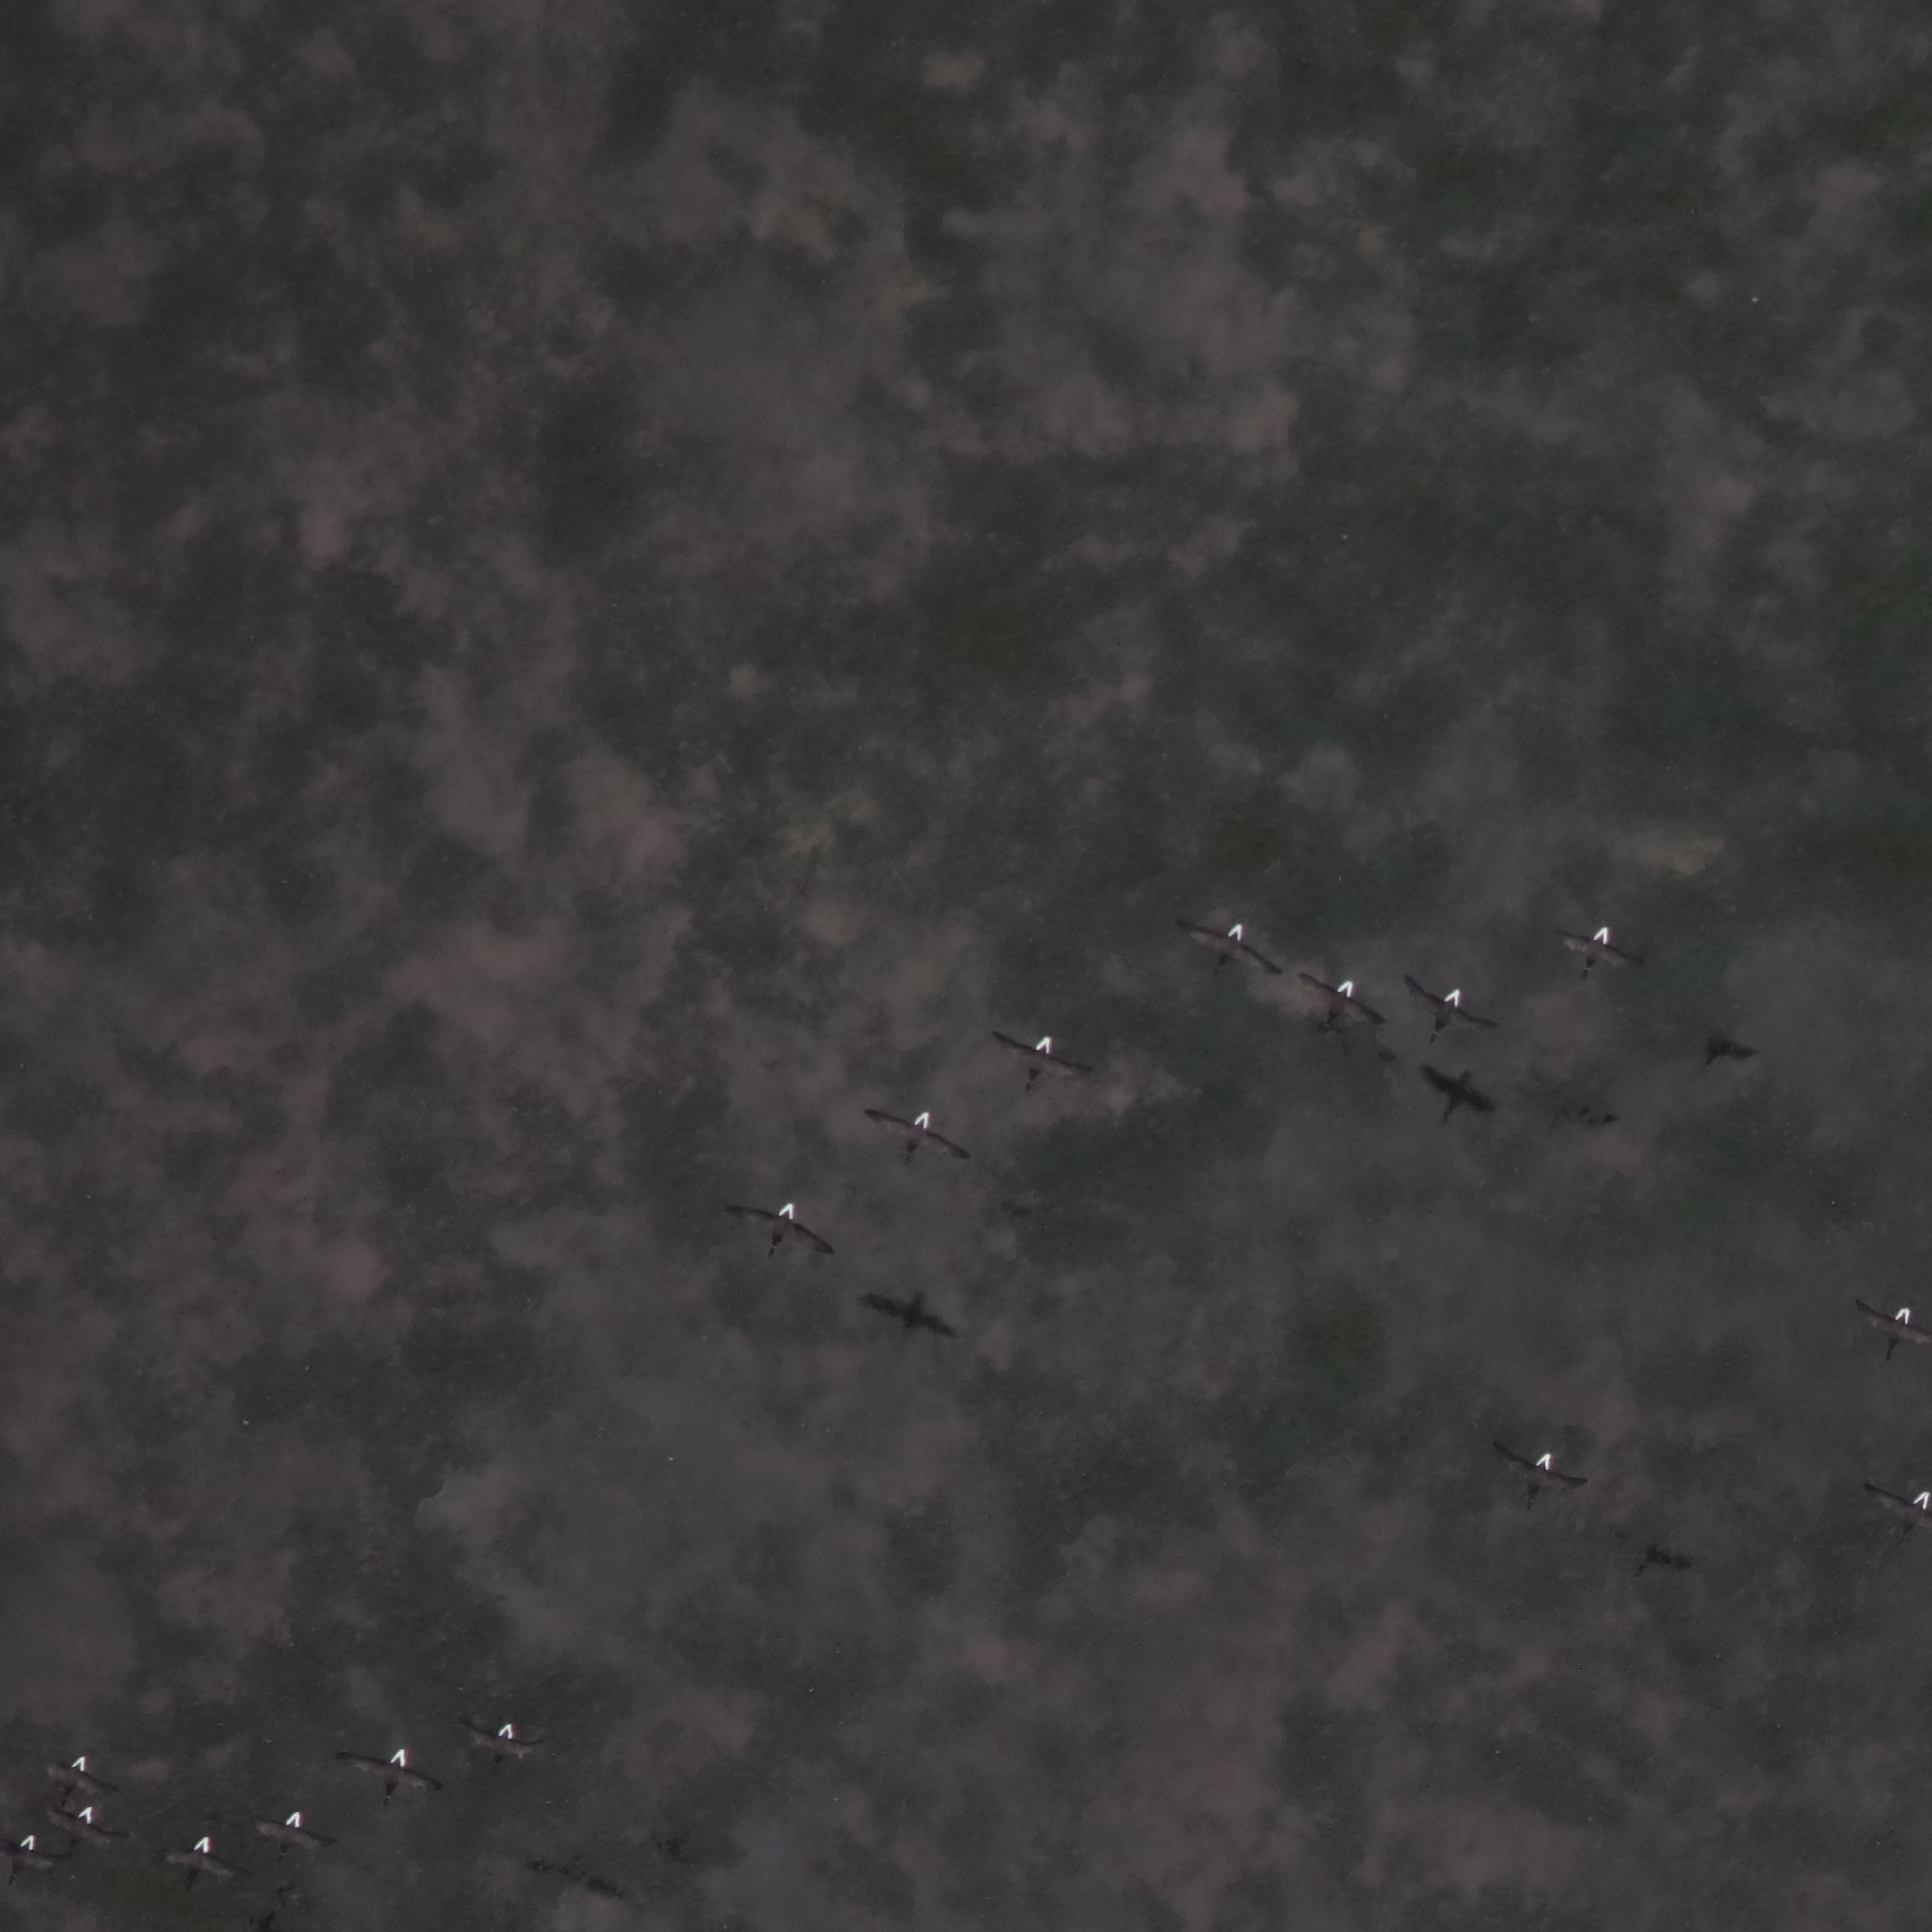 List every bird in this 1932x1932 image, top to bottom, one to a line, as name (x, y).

brant (1235, 948)
brant (1589, 952)
brant (1339, 999)
brant (1447, 1011)
brant (1041, 1054)
brant (914, 1130)
brant (780, 1225)
brant (1900, 1326)
brant (1542, 1471)
brant (1903, 1516)
brant (503, 1743)
brant (71, 1772)
brant (403, 1776)
brant (83, 1818)
brant (289, 1834)
brant (197, 1855)
brant (20, 1859)